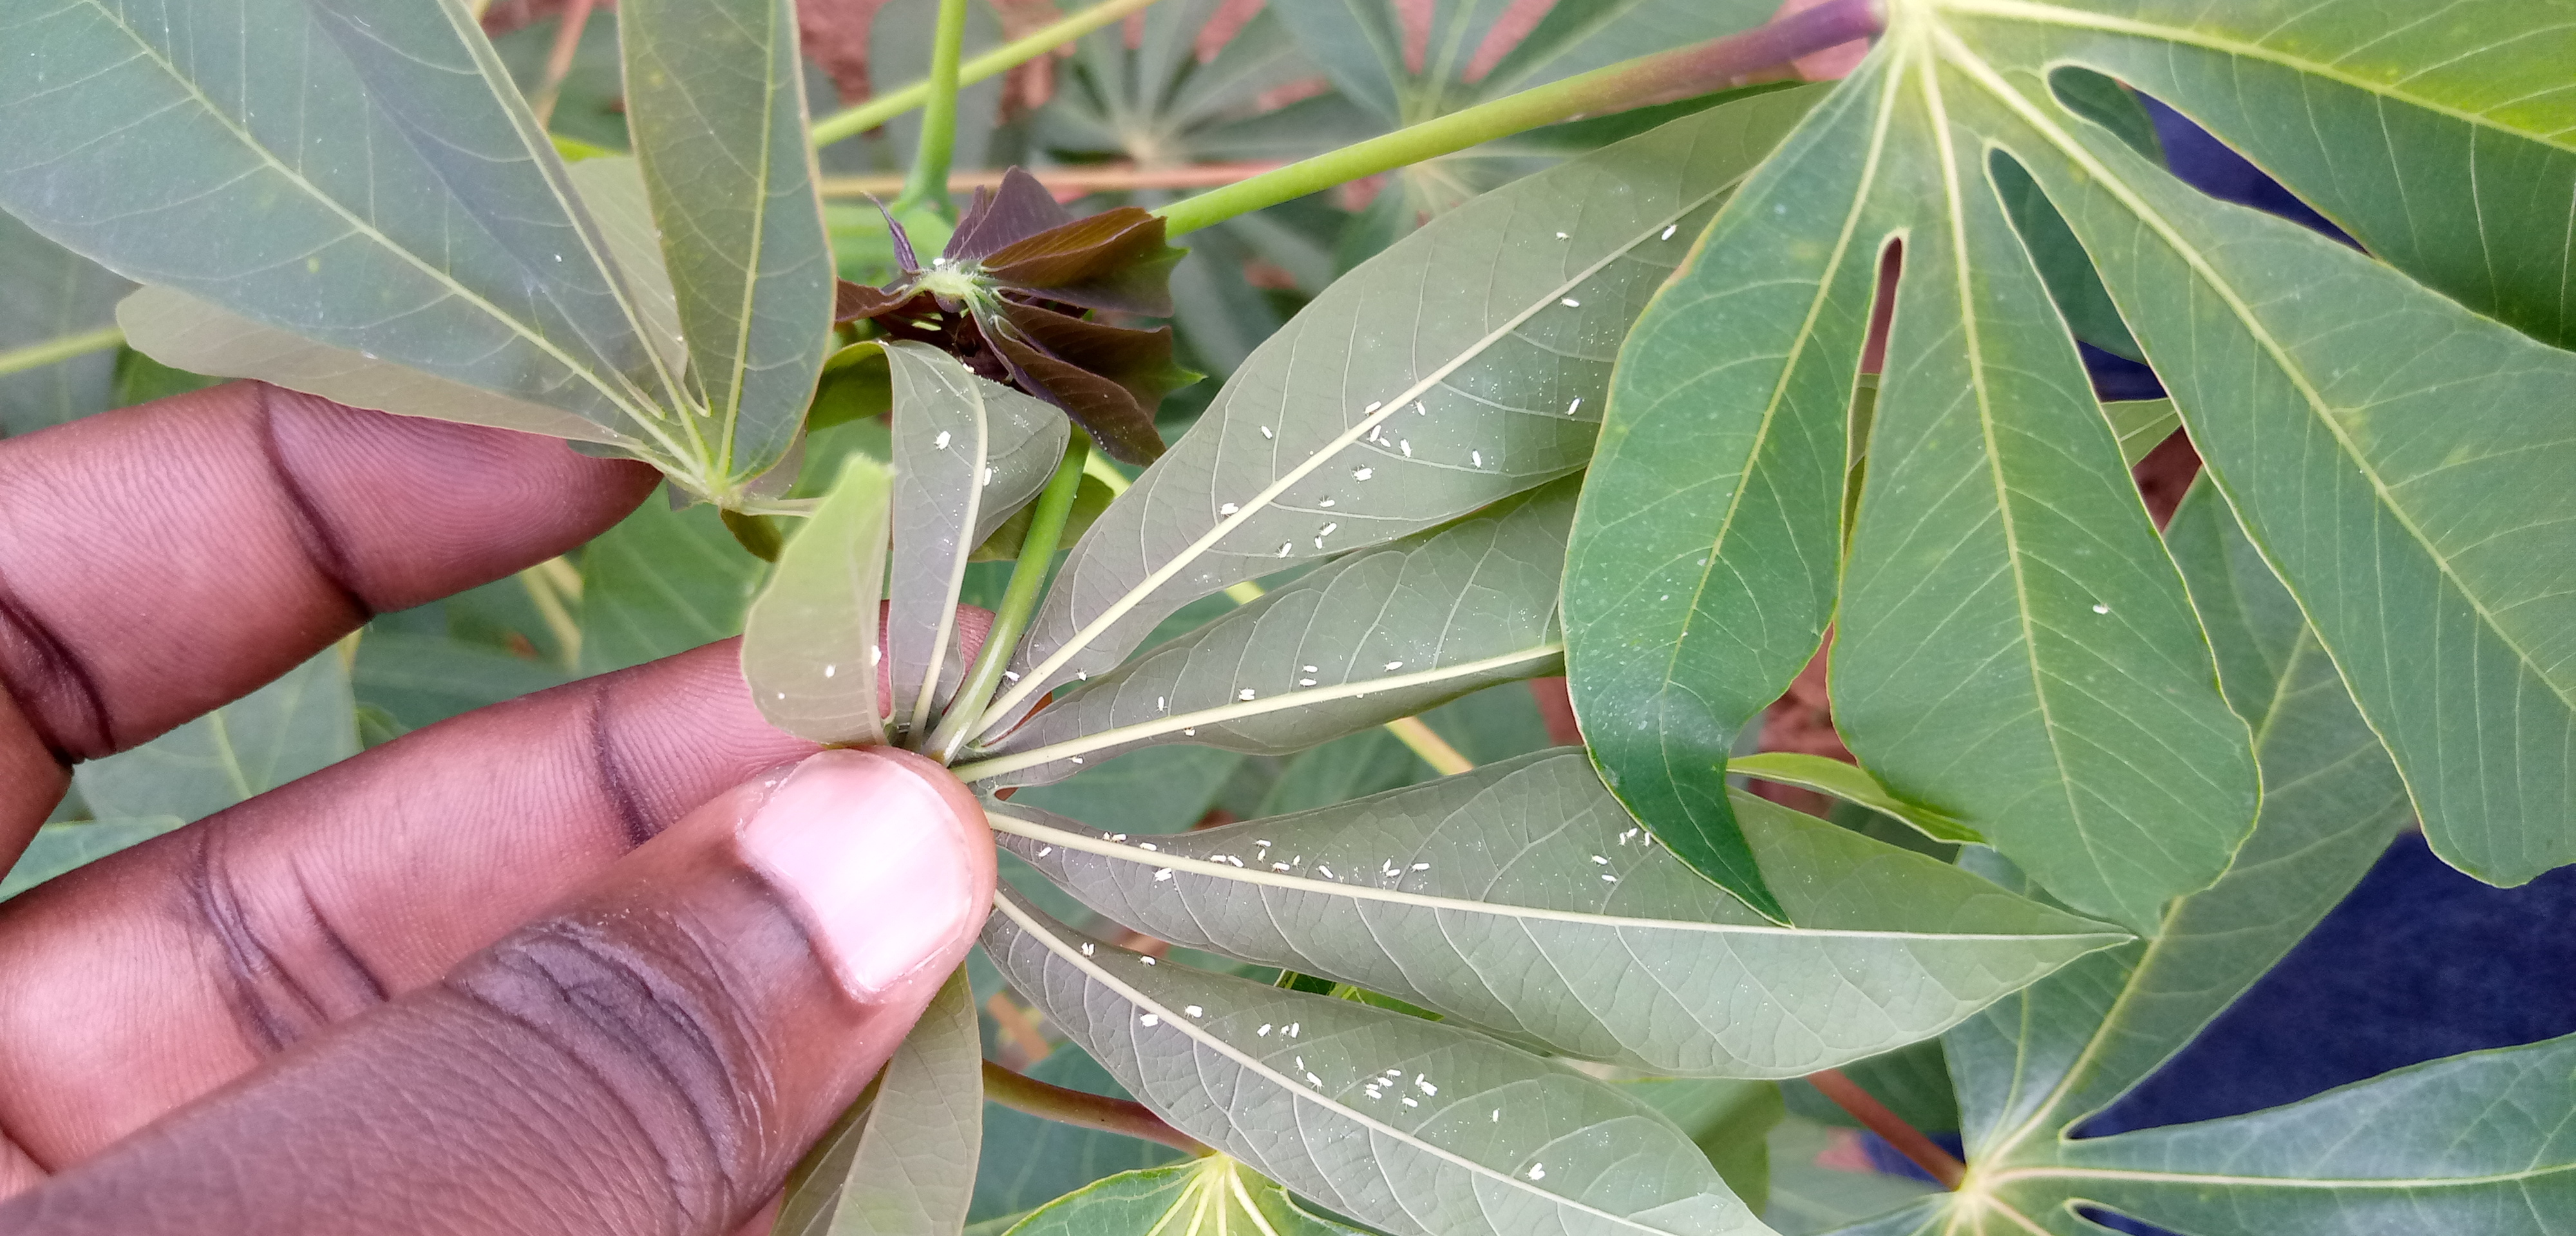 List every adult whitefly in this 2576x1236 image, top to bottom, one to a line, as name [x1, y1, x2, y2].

whitefly [1658, 221, 1679, 243]
whitefly [1552, 229, 1571, 242]
whitefly [1560, 294, 1582, 310]
whitefly [961, 359, 976, 374]
whitefly [1566, 395, 1582, 418]
whitefly [1412, 399, 1429, 420]
whitefly [1362, 400, 1384, 417]
whitefly [1366, 422, 1382, 444]
whitefly [1258, 424, 1275, 441]
whitefly [933, 429, 948, 446]
whitefly [938, 433, 951, 454]
whitefly [1379, 435, 1393, 450]
whitefly [1398, 435, 1414, 460]
whitefly [1468, 447, 1488, 471]
whitefly [982, 465, 994, 489]
whitefly [1354, 465, 1374, 478]
whitefly [1355, 473, 1374, 483]
whitefly [1317, 497, 1337, 509]
whitefly [1220, 501, 1236, 509]
whitefly [1220, 505, 1240, 516]
whitefly [1318, 521, 1340, 538]
whitefly [1312, 534, 1326, 550]
whitefly [1275, 541, 1294, 559]
whitefly [2091, 603, 2111, 616]
whitefly [869, 642, 884, 669]
whitefly [1382, 659, 1405, 674]
whitefly [822, 661, 837, 679]
whitefly [1300, 662, 1322, 675]
whitefly [1003, 667, 1024, 682]
whitefly [1076, 668, 1092, 685]
whitefly [1297, 677, 1317, 688]
whitefly [1236, 686, 1258, 695]
whitefly [1156, 693, 1166, 713]
whitefly [1236, 694, 1256, 703]
whitefly [1181, 726, 1197, 738]
whitefly [1070, 753, 1086, 766]
whitefly [1627, 827, 1640, 839]
whitefly [1101, 828, 1110, 842]
whitefly [1643, 829, 1653, 849]
whitefly [1618, 830, 1629, 847]
whitefly [1110, 831, 1128, 842]
whitefly [1254, 838, 1273, 849]
whitefly [1138, 839, 1158, 853]
whitefly [1036, 845, 1054, 861]
whitefly [1255, 848, 1267, 863]
whitefly [1589, 852, 1610, 866]
whitefly [1292, 852, 1306, 870]
whitefly [1209, 853, 1227, 865]
whitefly [1227, 853, 1247, 870]
whitefly [1381, 857, 1392, 875]
whitefly [1270, 860, 1292, 873]
whitefly [1410, 861, 1434, 874]
whitefly [1317, 861, 1336, 880]
whitefly [1154, 866, 1172, 877]
whitefly [1385, 866, 1403, 877]
whitefly [1596, 870, 1620, 885]
whitefly [1156, 872, 1173, 883]
whitefly [1080, 940, 1088, 957]
whitefly [1088, 940, 1096, 959]
whitefly [1138, 953, 1160, 968]
whitefly [1186, 1004, 1204, 1013]
whitefly [1185, 1007, 1203, 1020]
whitefly [1139, 1014, 1160, 1021]
whitefly [1141, 1018, 1160, 1029]
whitefly [1290, 1019, 1302, 1040]
whitefly [1254, 1020, 1274, 1039]
whitefly [1279, 1023, 1290, 1036]
whitefly [1293, 1054, 1307, 1072]
whitefly [1384, 1067, 1403, 1079]
whitefly [1304, 1069, 1323, 1089]
whitefly [1414, 1071, 1426, 1086]
whitefly [1376, 1073, 1395, 1089]
whitefly [1421, 1080, 1438, 1093]
whitefly [1364, 1081, 1380, 1091]
whitefly [1419, 1085, 1435, 1098]
whitefly [1364, 1088, 1382, 1102]
whitefly [1400, 1093, 1421, 1110]
whitefly [1490, 1106, 1502, 1125]
whitefly [1527, 1161, 1544, 1178]
whitefly [1531, 1169, 1548, 1182]